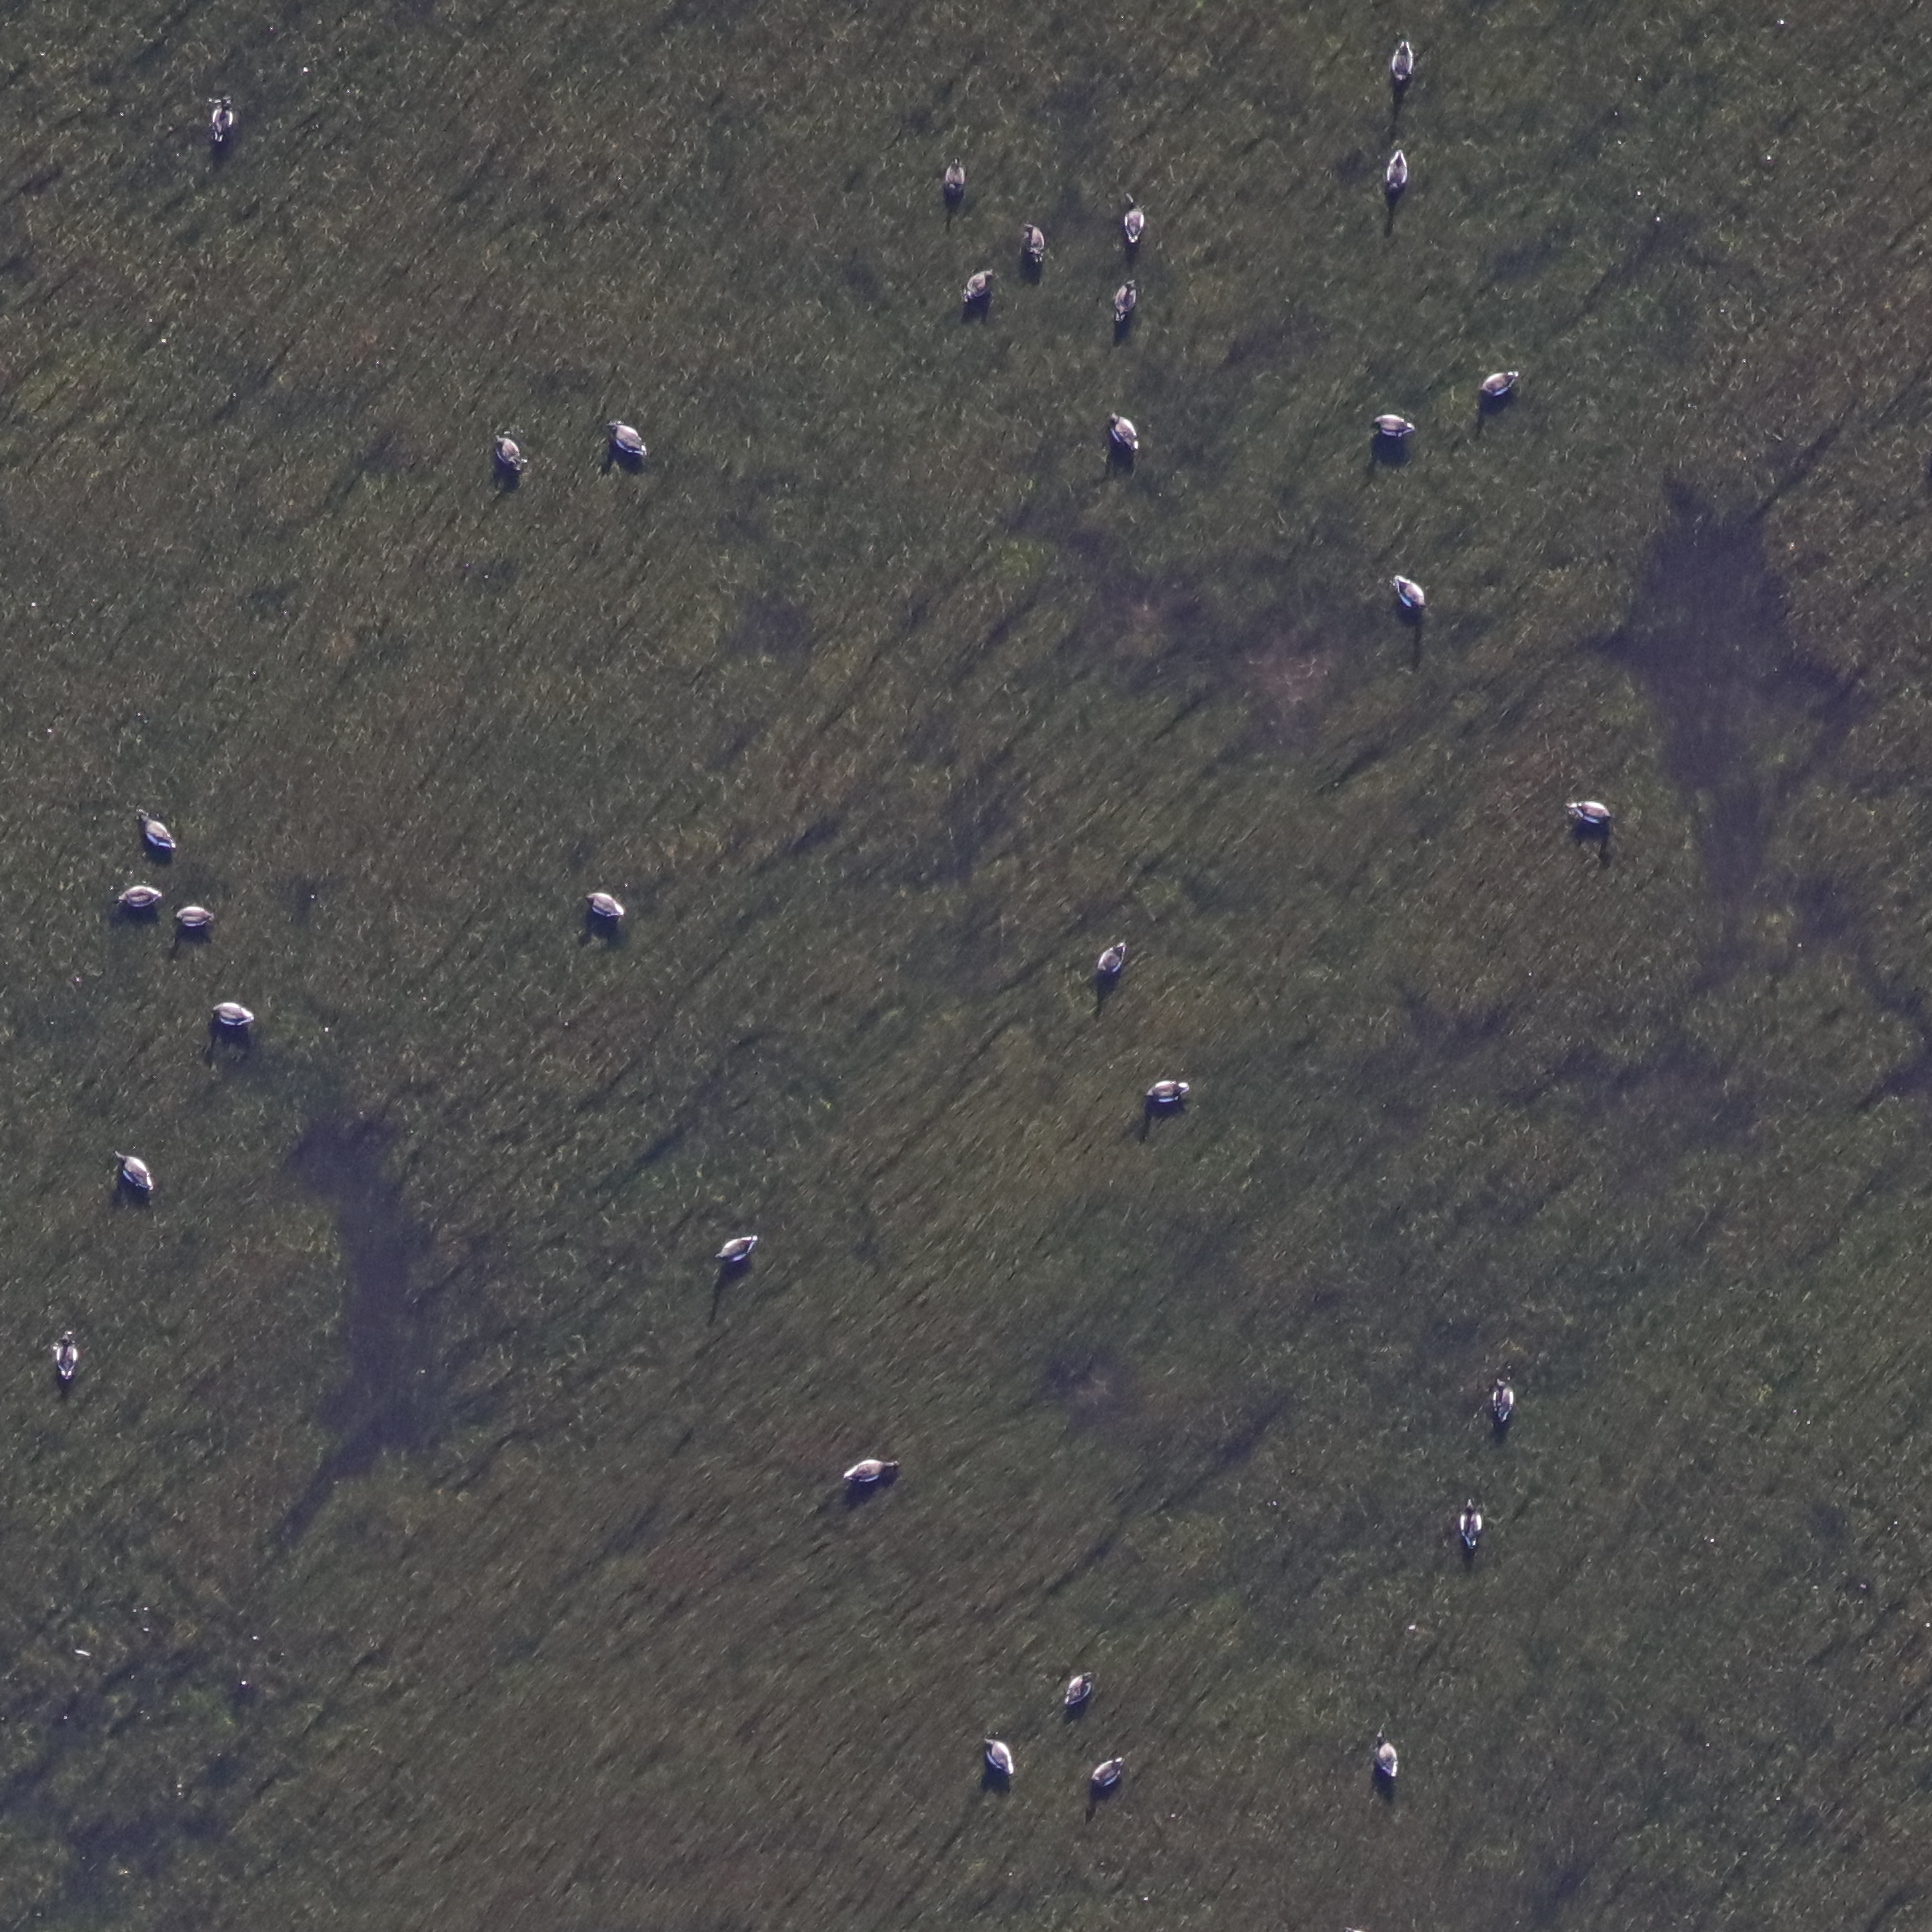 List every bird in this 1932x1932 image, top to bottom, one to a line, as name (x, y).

brant (1404, 63)
brant (220, 121)
brant (1395, 172)
brant (955, 177)
brant (1133, 222)
brant (1033, 247)
brant (982, 286)
brant (1125, 301)
brant (1499, 385)
brant (1393, 425)
brant (1124, 433)
brant (627, 438)
brant (508, 450)
brant (1411, 592)
brant (1591, 811)
brant (159, 832)
brant (137, 895)
brant (605, 904)
brant (196, 917)
brant (1112, 960)
brant (233, 1013)
brant (1167, 1090)
brant (134, 1171)
brant (736, 1249)
brant (65, 1359)
brant (1500, 1401)
brant (868, 1470)
brant (1470, 1526)
brant (1078, 1689)
brant (998, 1756)
brant (1384, 1756)
brant (1108, 1773)